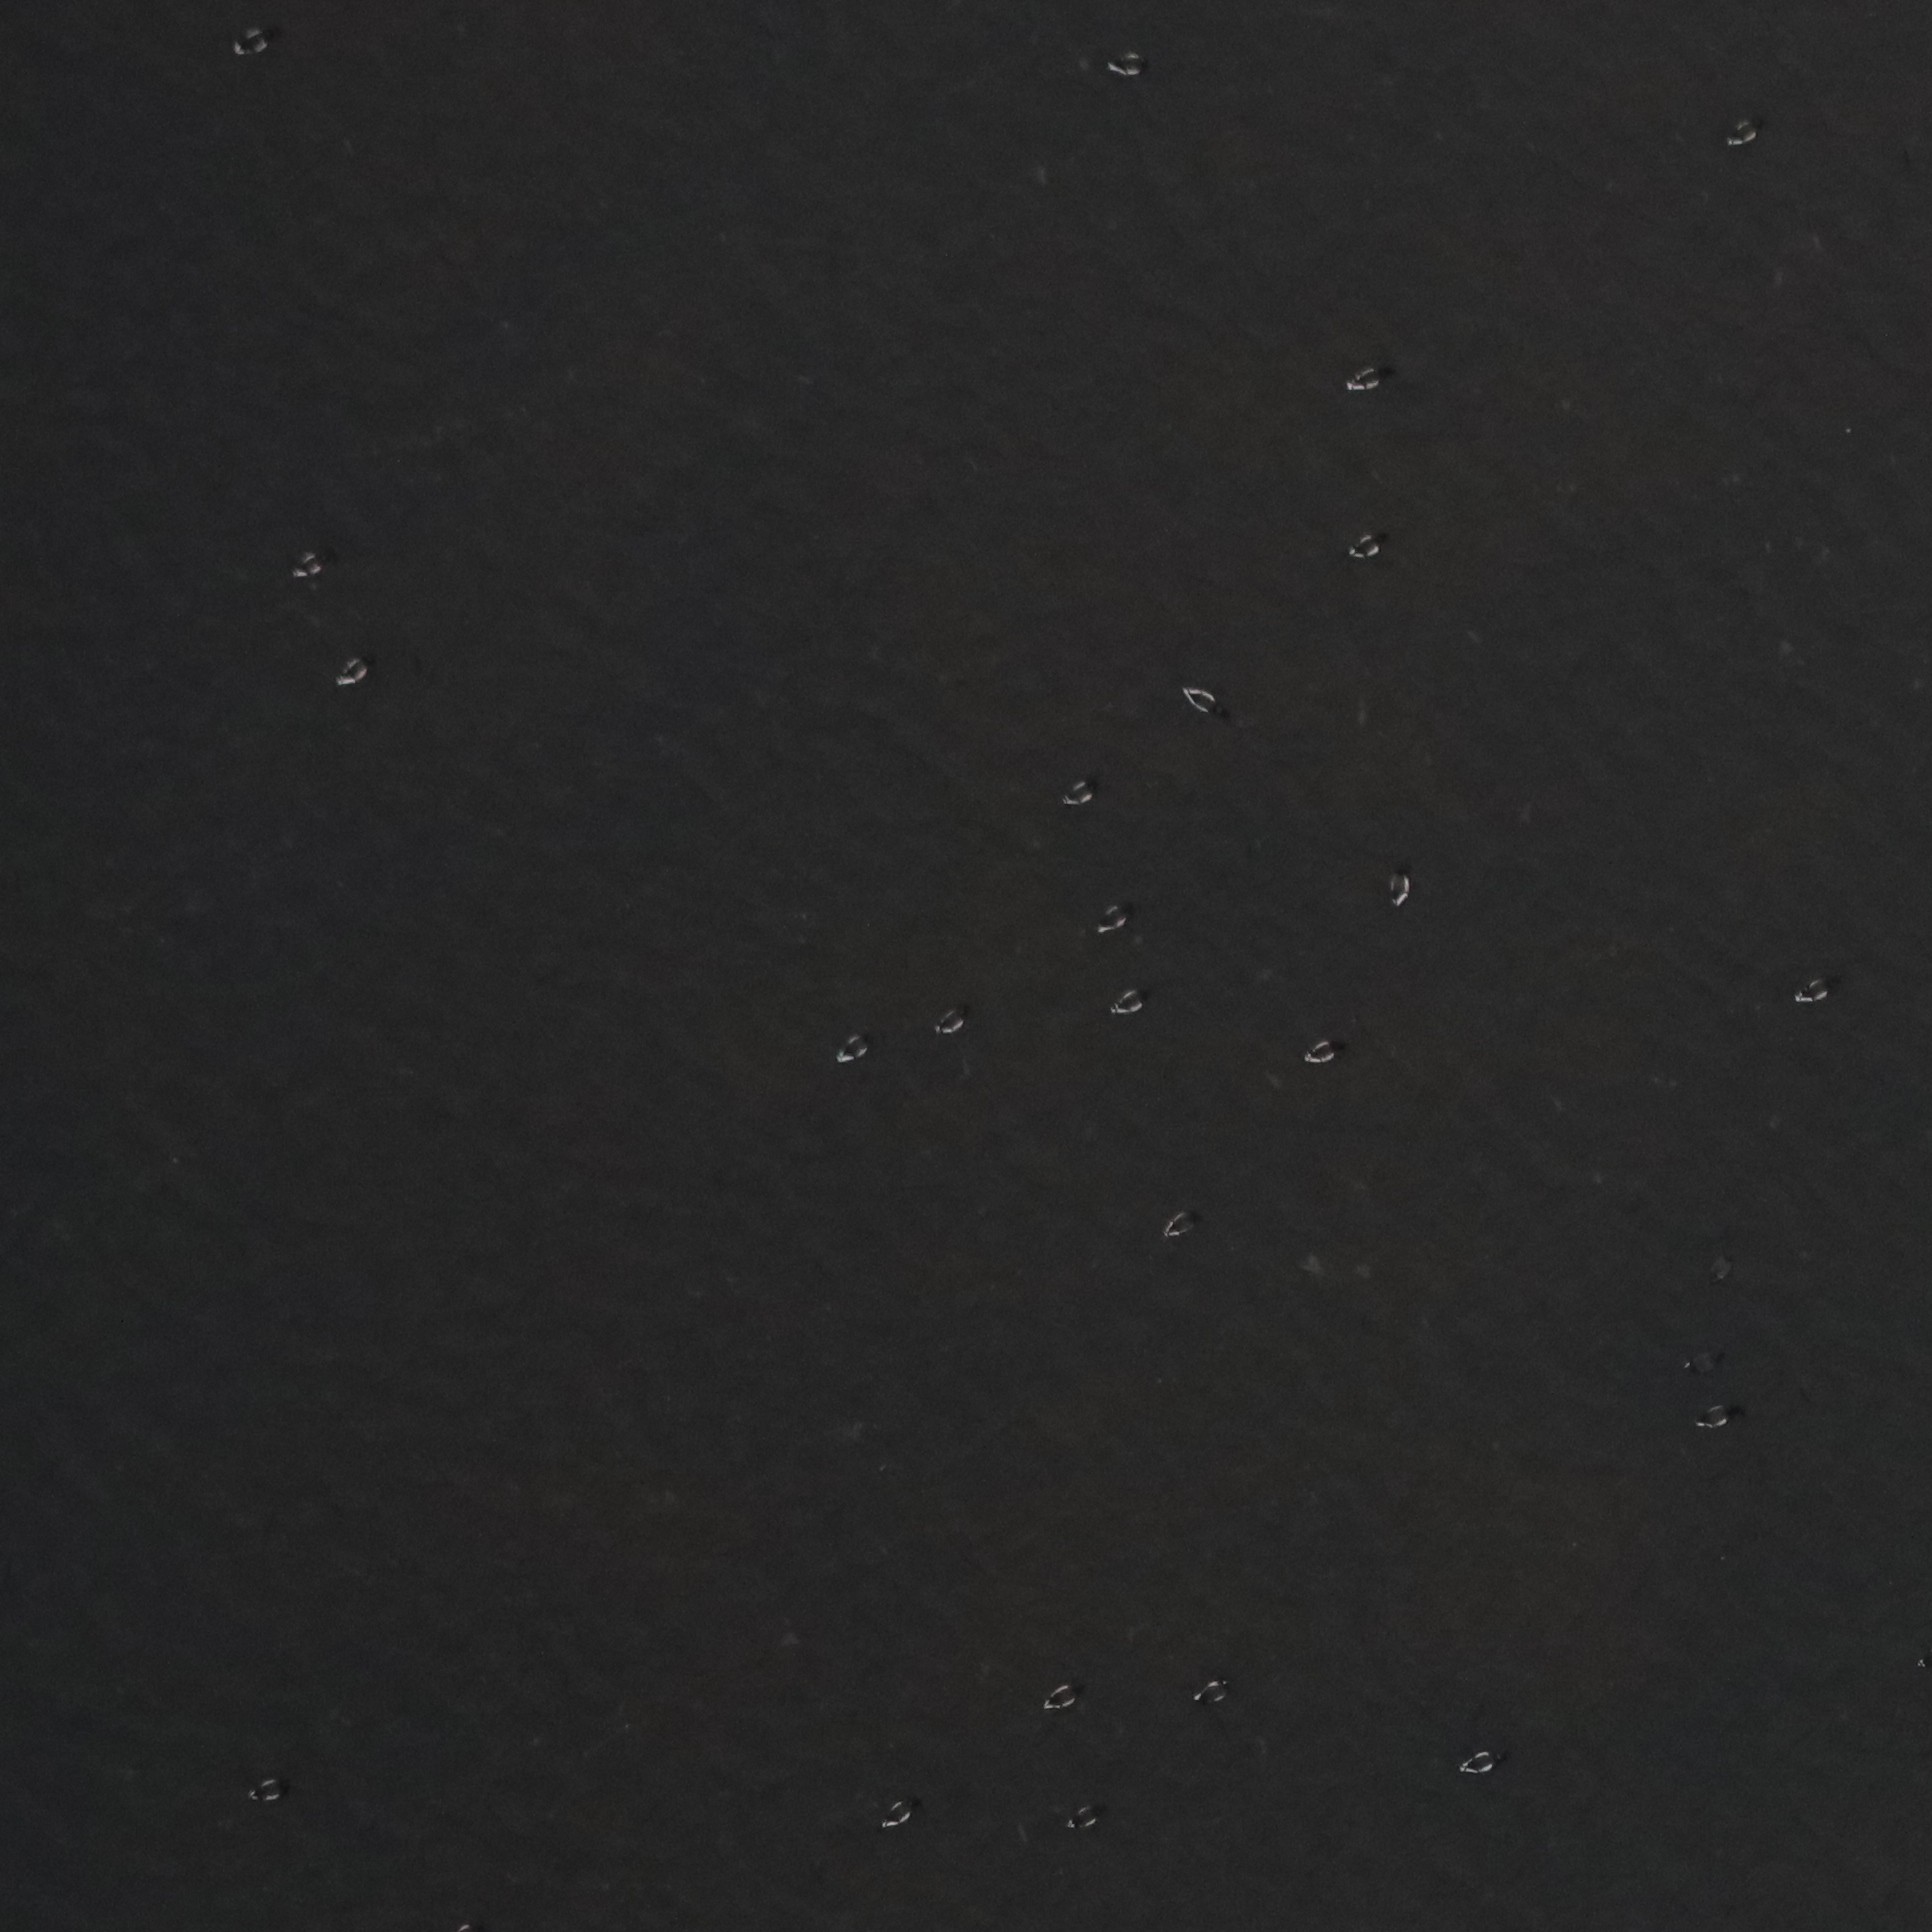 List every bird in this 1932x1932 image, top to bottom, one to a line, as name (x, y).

brant (254, 42)
brant (1126, 63)
brant (1742, 134)
brant (1369, 380)
brant (1367, 546)
brant (309, 565)
brant (355, 671)
brant (1204, 703)
brant (1080, 795)
brant (1400, 888)
brant (1114, 920)
brant (1815, 990)
brant (1129, 1003)
brant (951, 1020)
brant (855, 1048)
brant (1324, 1051)
brant (1182, 1222)
brant (1718, 1267)
brant (1708, 1359)
brant (1716, 1414)
brant (1212, 1694)
brant (1062, 1696)
brant (1482, 1761)
brant (269, 1790)
brant (901, 1812)
brant (1082, 1817)